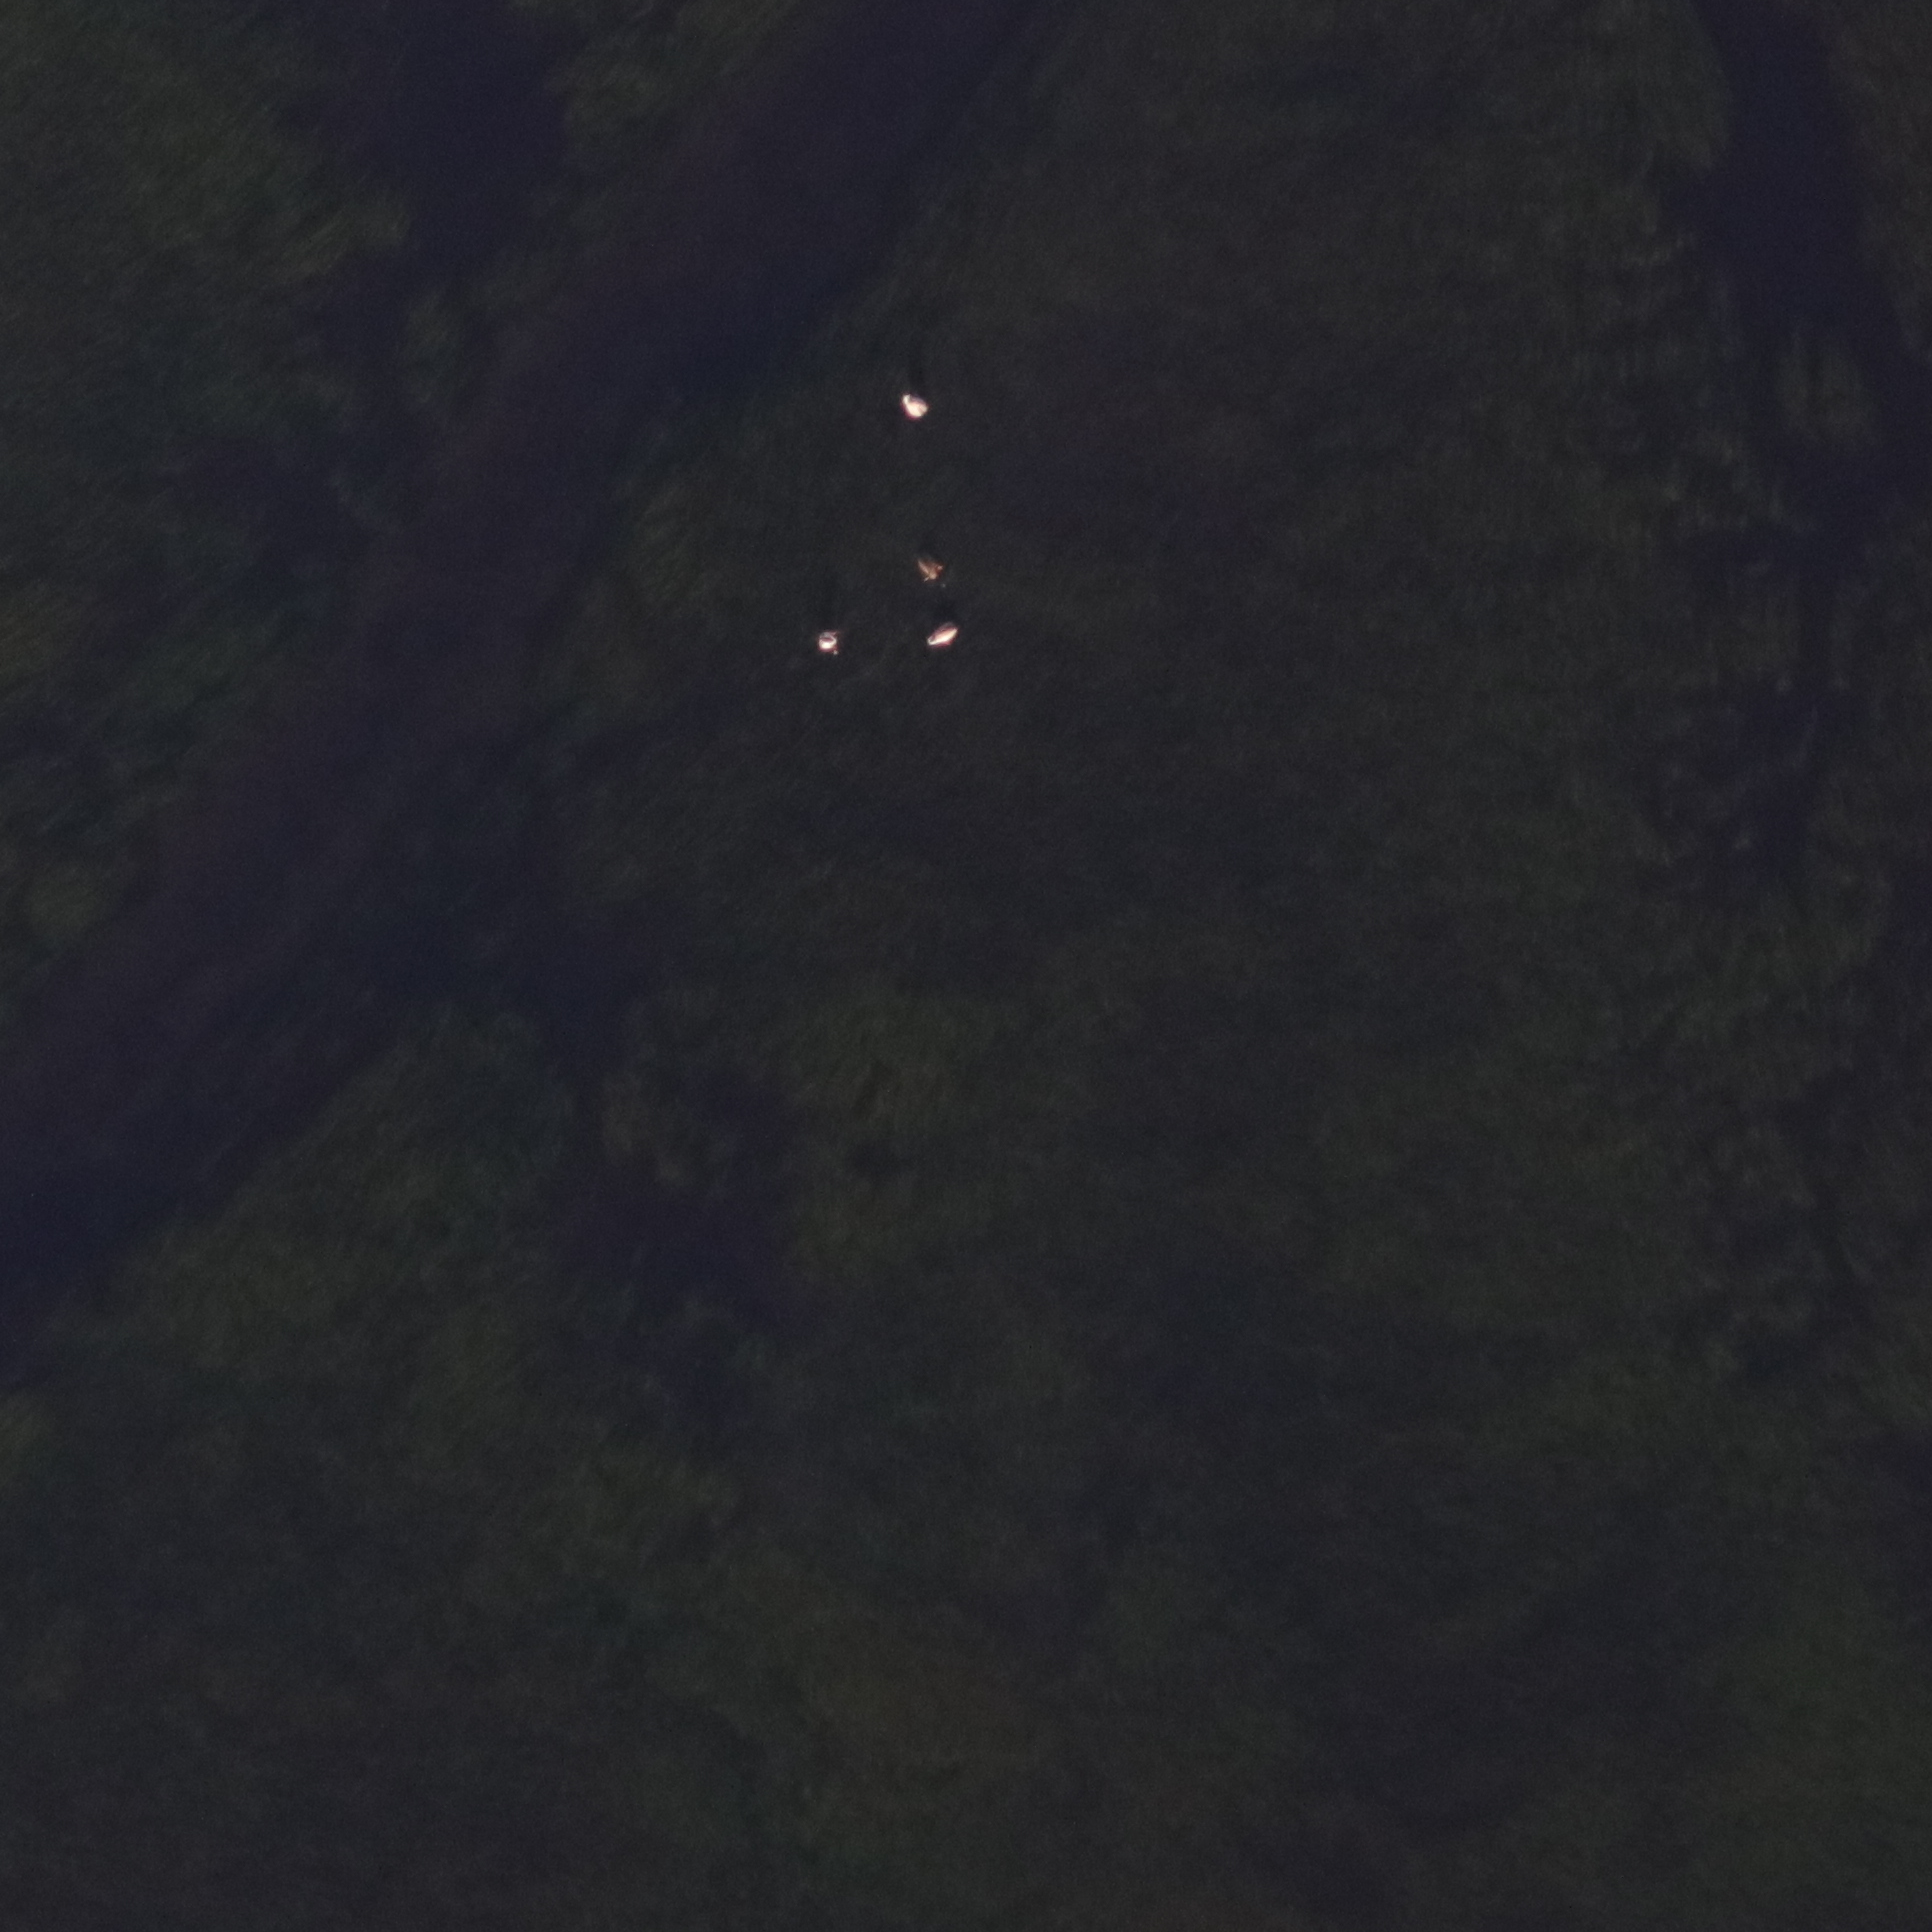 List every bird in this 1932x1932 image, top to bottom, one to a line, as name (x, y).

gull (914, 406)
gull (947, 635)
gull (832, 639)